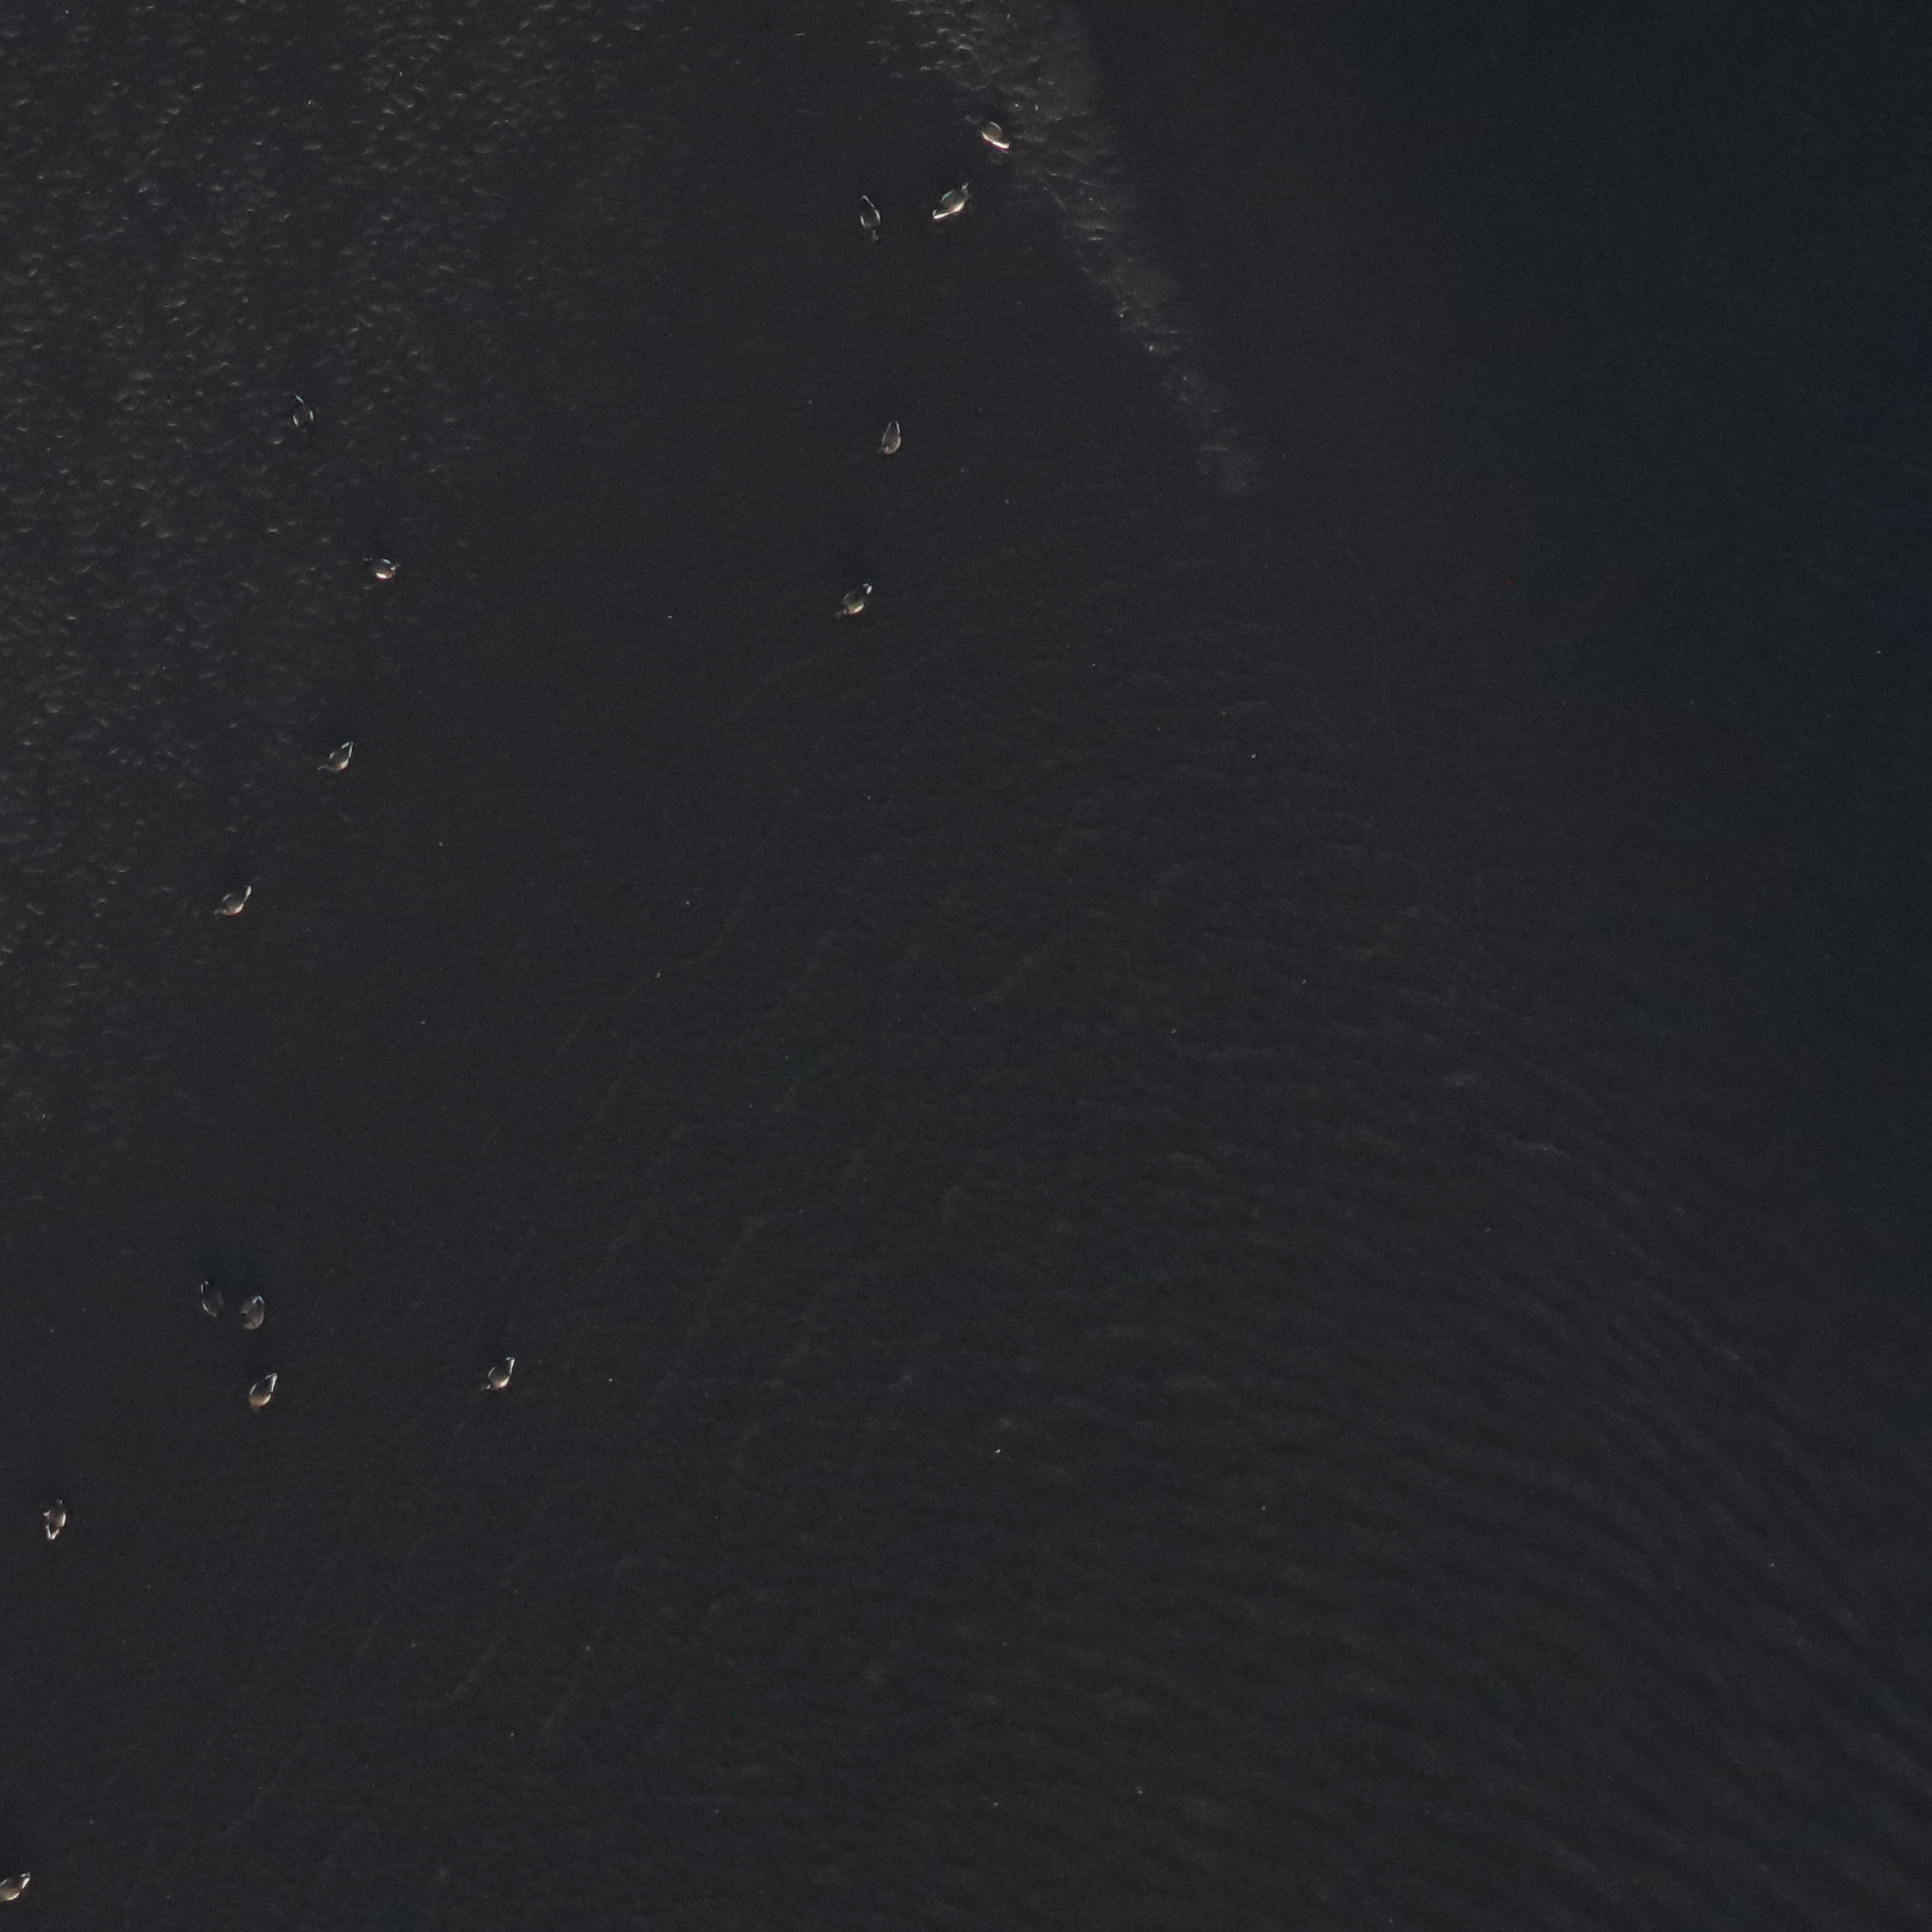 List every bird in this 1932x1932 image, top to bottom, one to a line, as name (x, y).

brant (994, 135)
brant (951, 204)
brant (870, 218)
brant (306, 412)
brant (893, 438)
brant (381, 568)
brant (855, 598)
brant (338, 756)
brant (235, 902)
brant (214, 1298)
brant (253, 1313)
brant (499, 1372)
brant (263, 1392)
brant (55, 1516)
brant (11, 1887)